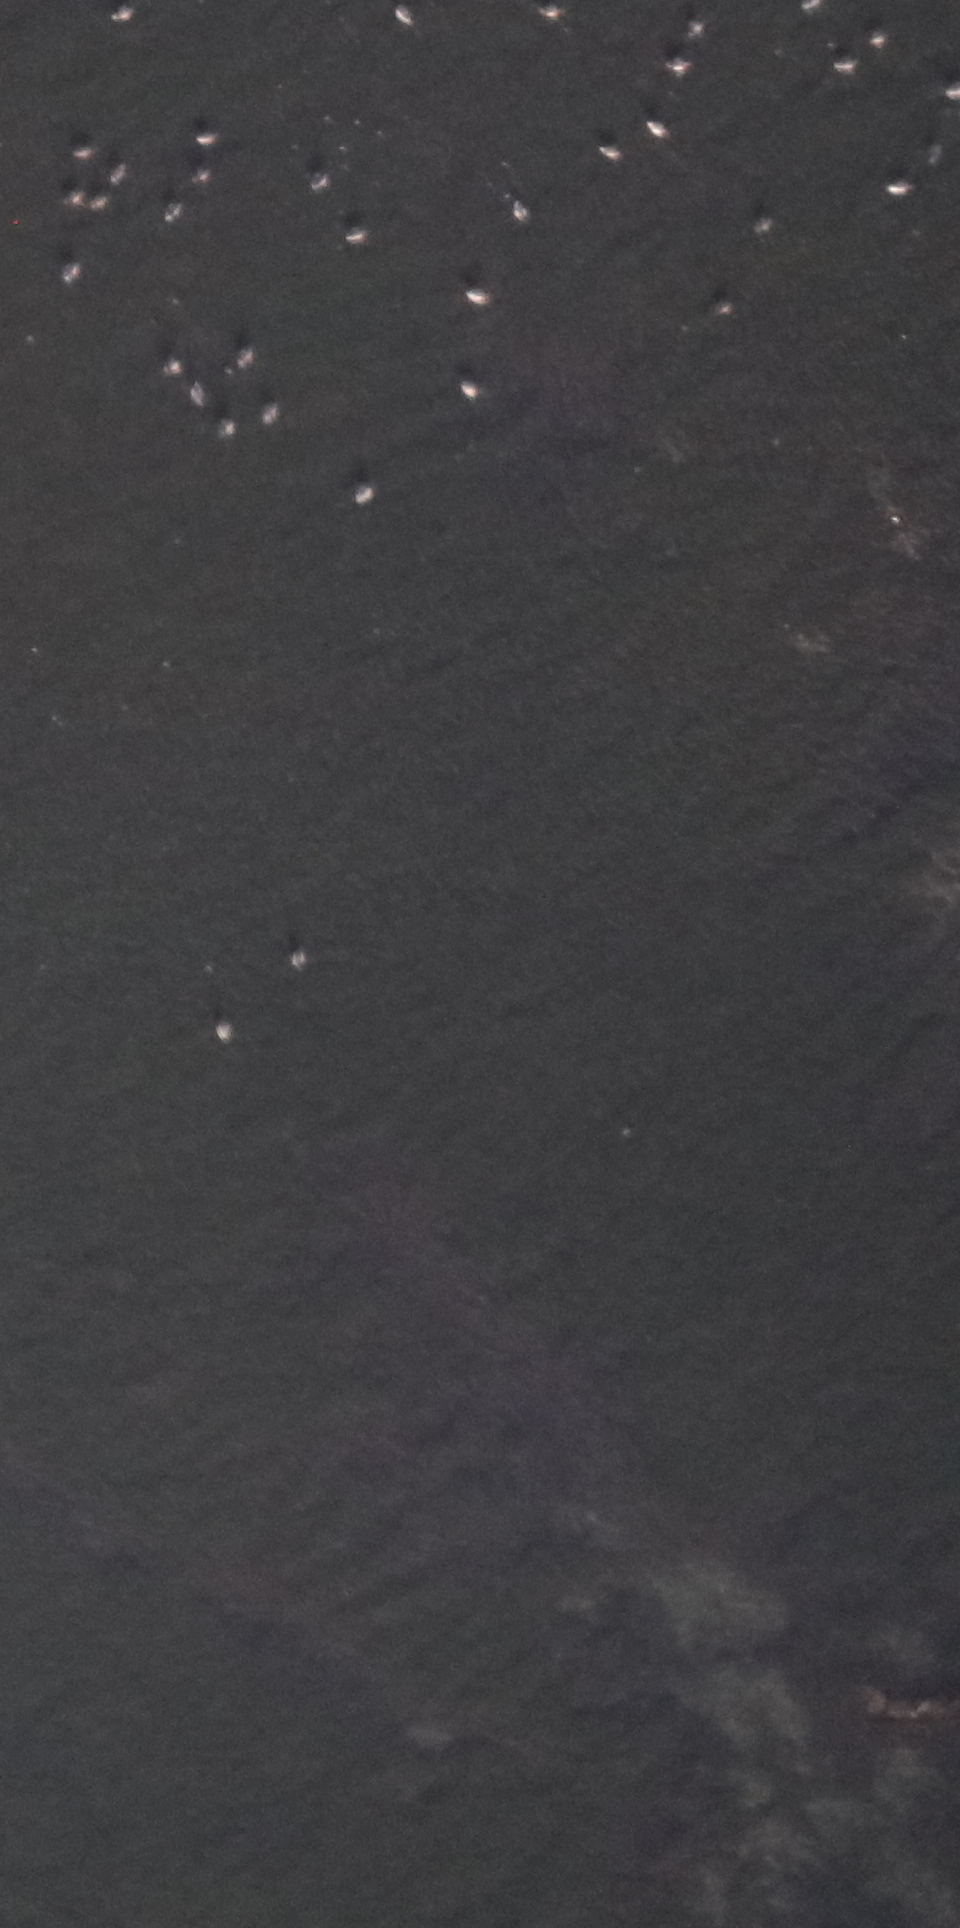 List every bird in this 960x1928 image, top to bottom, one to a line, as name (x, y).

brant (542, 8)
brant (125, 16)
brant (691, 21)
brant (408, 24)
brant (879, 37)
brant (851, 66)
brant (681, 71)
brant (955, 89)
brant (203, 128)
brant (651, 133)
brant (85, 144)
brant (620, 147)
brant (934, 147)
brant (198, 170)
brant (115, 172)
brant (307, 179)
brant (909, 186)
brant (71, 193)
brant (108, 193)
brant (174, 202)
brant (525, 220)
brant (765, 224)
brant (358, 233)
brant (69, 276)
brant (475, 294)
brant (729, 307)
brant (243, 353)
brant (176, 365)
brant (465, 380)
brant (202, 394)
brant (269, 407)
brant (219, 424)
brant (361, 491)
brant (295, 960)
brant (230, 1031)